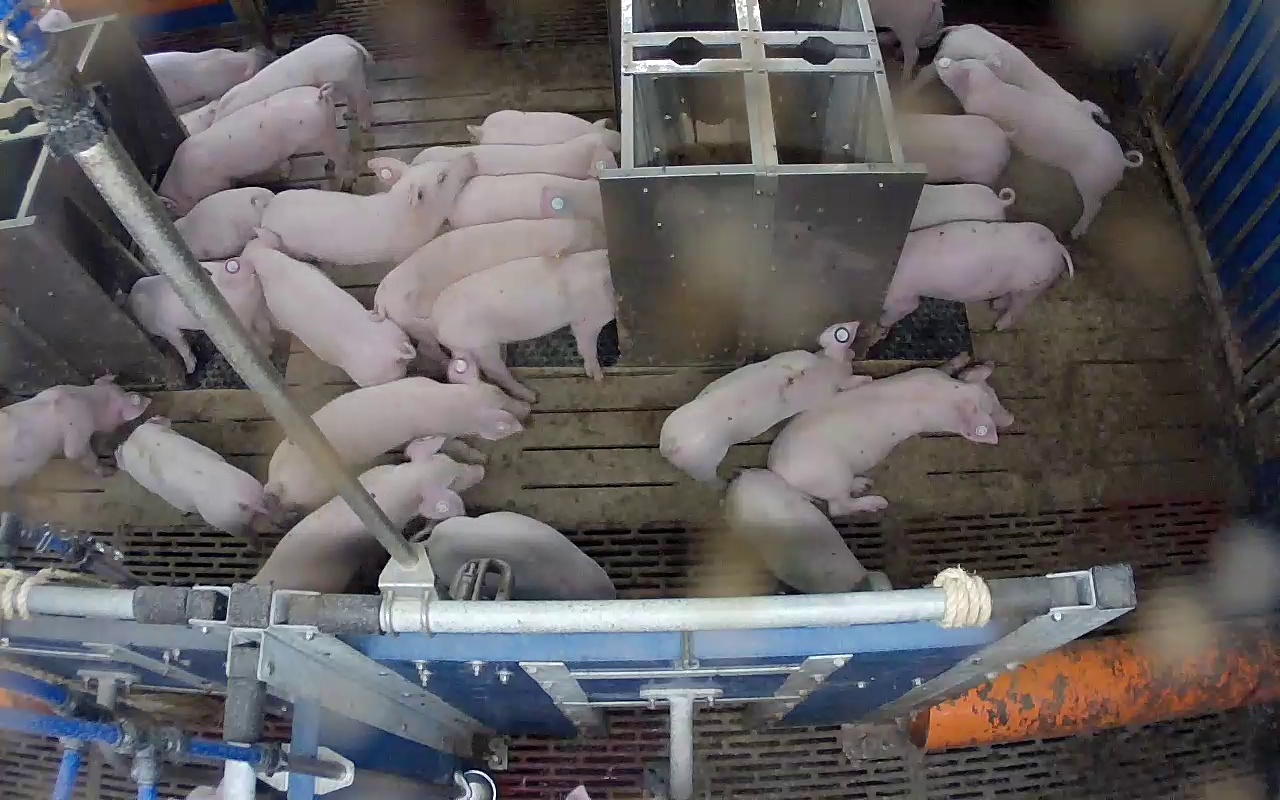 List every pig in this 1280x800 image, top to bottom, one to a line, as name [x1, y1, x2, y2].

pig [870, 0, 942, 88]
pig [900, 23, 1111, 125]
pig [210, 32, 375, 130]
pig [142, 44, 277, 108]
pig [934, 49, 1144, 242]
pig [157, 82, 352, 218]
pig [465, 108, 619, 153]
pig [890, 114, 1021, 185]
pig [410, 118, 619, 181]
pig [260, 151, 478, 265]
pig [445, 172, 605, 230]
pig [899, 184, 1018, 231]
pig [371, 185, 607, 367]
pig [142, 186, 278, 275]
pig [869, 220, 1071, 345]
pig [219, 225, 419, 390]
pig [413, 248, 617, 405]
pig [114, 261, 277, 372]
pig [658, 320, 876, 491]
pig [765, 349, 1017, 516]
pig [265, 350, 533, 517]
pig [0, 369, 154, 494]
pig [112, 415, 287, 551]
pig [245, 434, 485, 593]
pig [722, 467, 870, 593]
pig [421, 511, 620, 602]